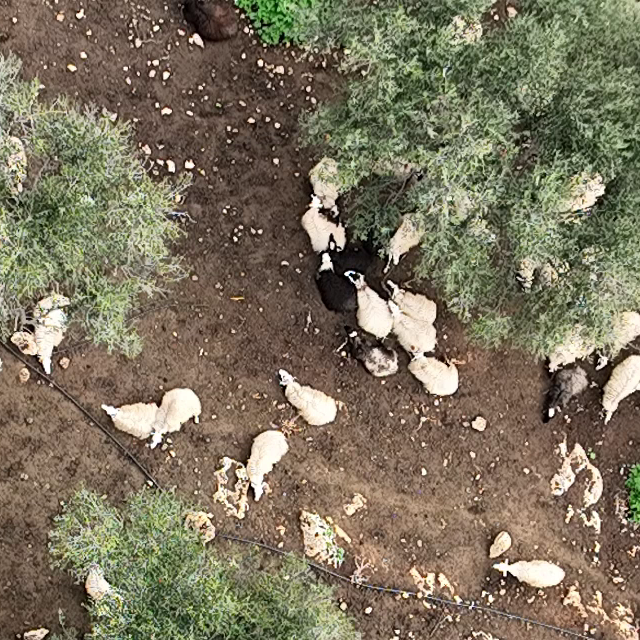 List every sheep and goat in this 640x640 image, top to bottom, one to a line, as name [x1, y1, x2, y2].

sheep [178, 3, 241, 43]
sheep [435, 15, 481, 58]
sheep [0, 134, 29, 194]
sheep [307, 154, 340, 217]
sheep [551, 177, 606, 217]
sheep [299, 194, 346, 252]
sheep [381, 213, 427, 272]
sheep [323, 234, 370, 272]
sheep [519, 248, 570, 288]
sheep [315, 254, 354, 311]
sheep [344, 270, 394, 338]
sheep [382, 277, 436, 322]
sheep [34, 295, 74, 375]
sheep [384, 299, 435, 350]
sheep [594, 312, 639, 371]
sheep [541, 323, 595, 371]
sheep [346, 324, 400, 375]
sheep [404, 342, 458, 394]
sheep [599, 353, 639, 425]
sheep [541, 365, 590, 421]
sheep [276, 370, 339, 426]
sheep [149, 389, 202, 449]
sheep [101, 400, 160, 437]
sheep [244, 431, 287, 502]
sheep [490, 560, 565, 591]
sheep [85, 562, 120, 606]